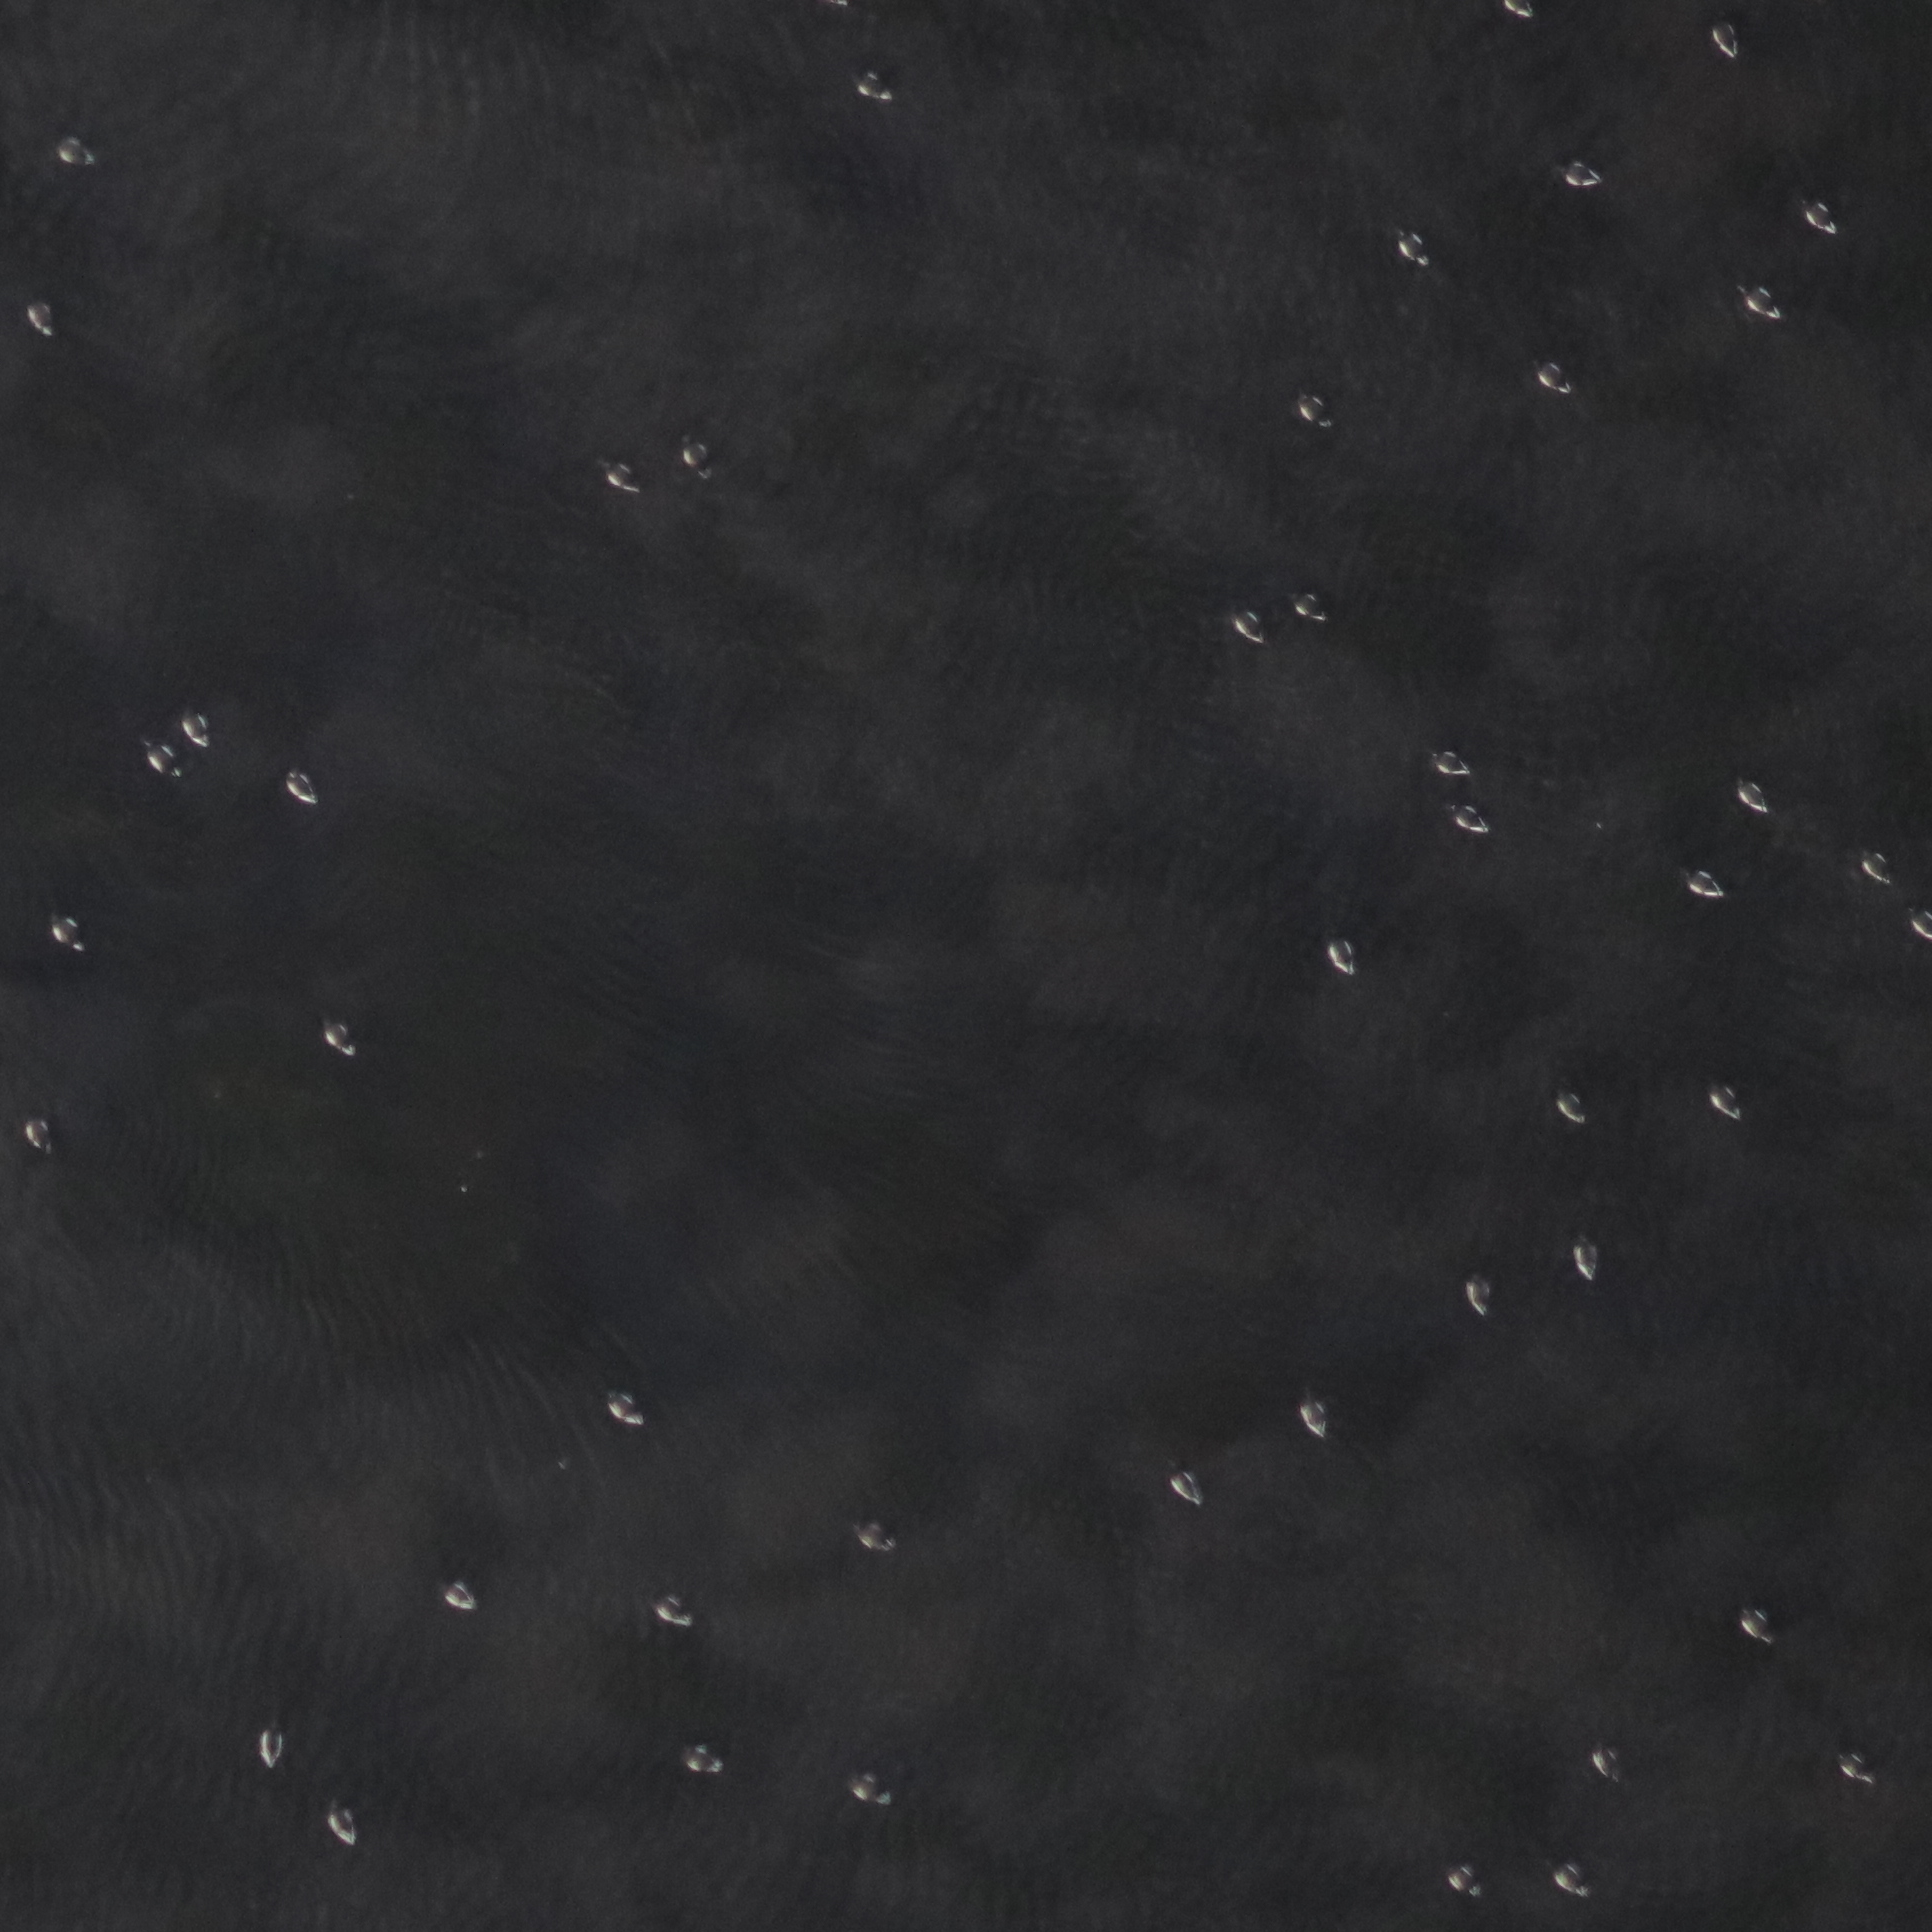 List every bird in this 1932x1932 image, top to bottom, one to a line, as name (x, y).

brant (1719, 38)
brant (871, 85)
brant (73, 151)
brant (1577, 173)
brant (1820, 216)
brant (1411, 249)
brant (1759, 301)
brant (41, 315)
brant (1551, 377)
brant (1312, 408)
brant (695, 457)
brant (620, 477)
brant (1310, 607)
brant (1248, 625)
brant (195, 727)
brant (165, 756)
brant (1450, 764)
brant (298, 786)
brant (1753, 796)
brant (1467, 817)
brant (1876, 866)
brant (1702, 884)
brant (1925, 925)
brant (64, 932)
brant (1341, 954)
brant (338, 1037)
brant (1724, 1100)
brant (1569, 1105)
brant (36, 1133)
brant (1586, 1256)
brant (1479, 1295)
brant (621, 1410)
brant (1313, 1415)
brant (1185, 1486)
brant (873, 1536)
brant (458, 1595)
brant (671, 1609)
brant (1754, 1625)
brant (270, 1745)
brant (701, 1761)
brant (1607, 1762)
brant (1855, 1766)
brant (869, 1789)
brant (341, 1823)
brant (1463, 1879)
brant (1570, 1879)